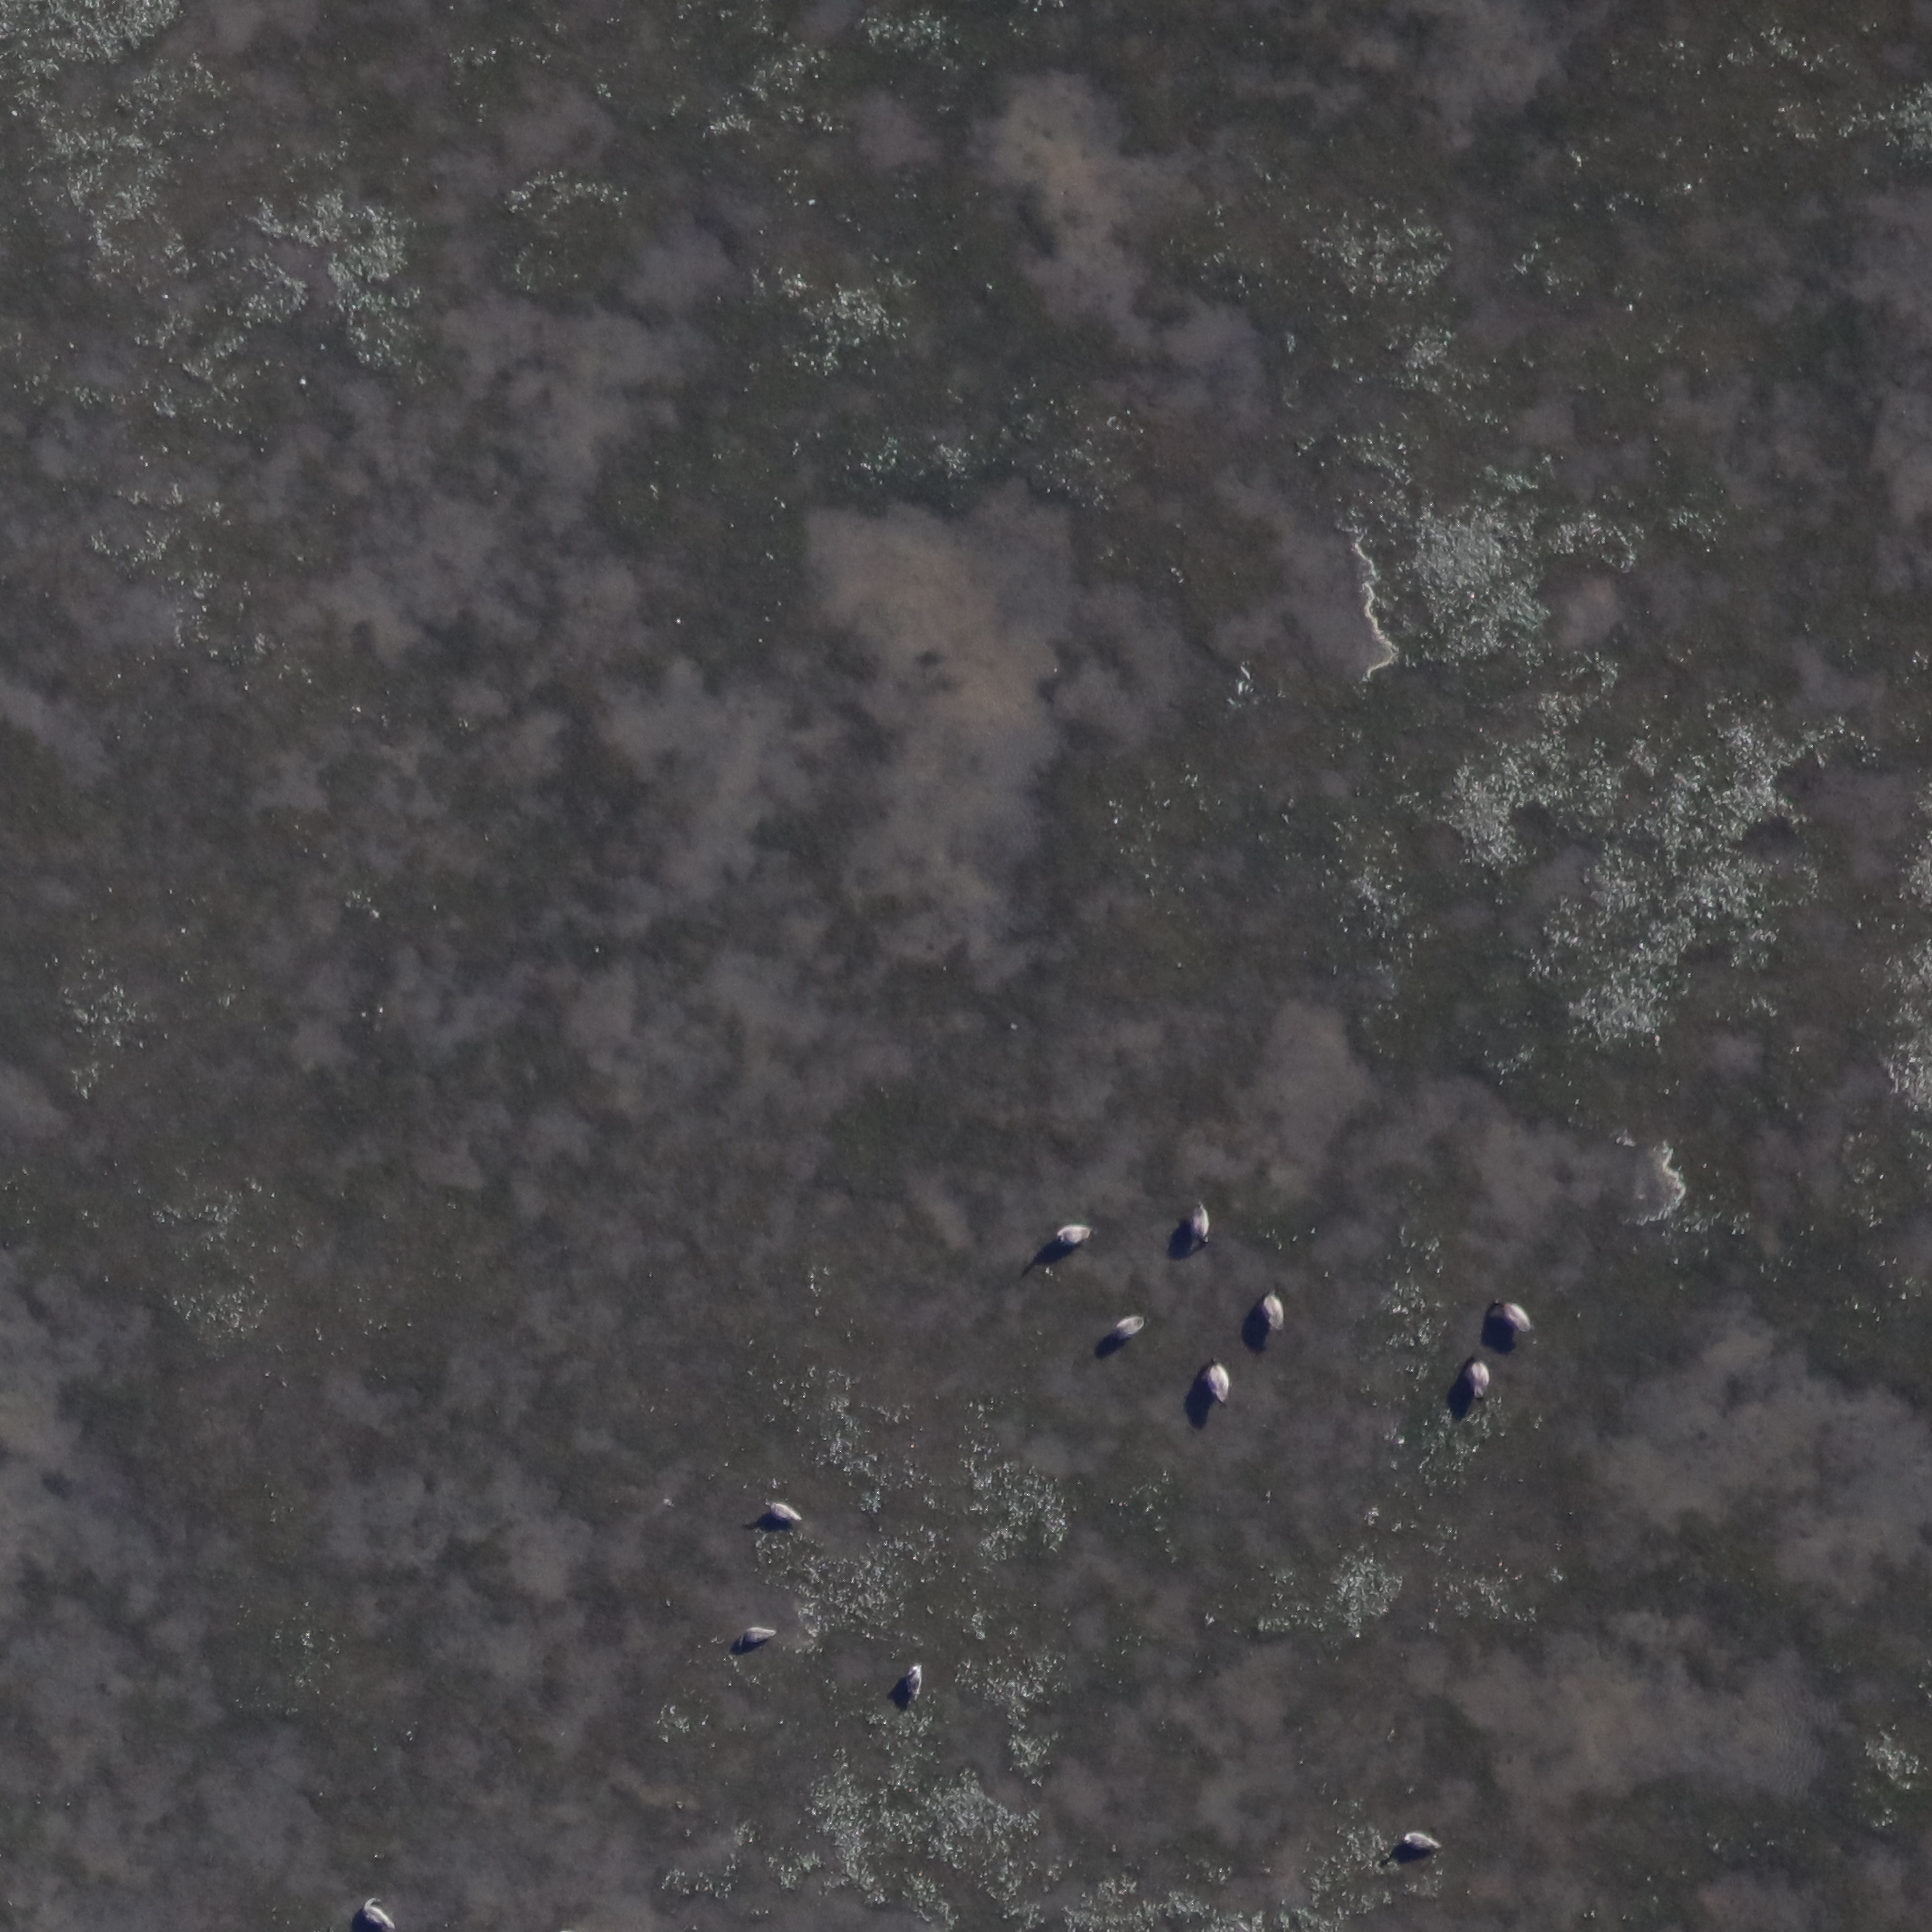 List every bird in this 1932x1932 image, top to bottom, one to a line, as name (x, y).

Canada goose (1204, 1224)
Canada goose (1074, 1233)
Canada goose (1273, 1314)
Canada goose (1515, 1319)
Canada goose (1128, 1330)
Canada goose (1477, 1377)
Canada goose (1218, 1382)
other bird (785, 1508)
other bird (754, 1635)
other bird (914, 1680)
other bird (1417, 1840)
other bird (372, 1915)